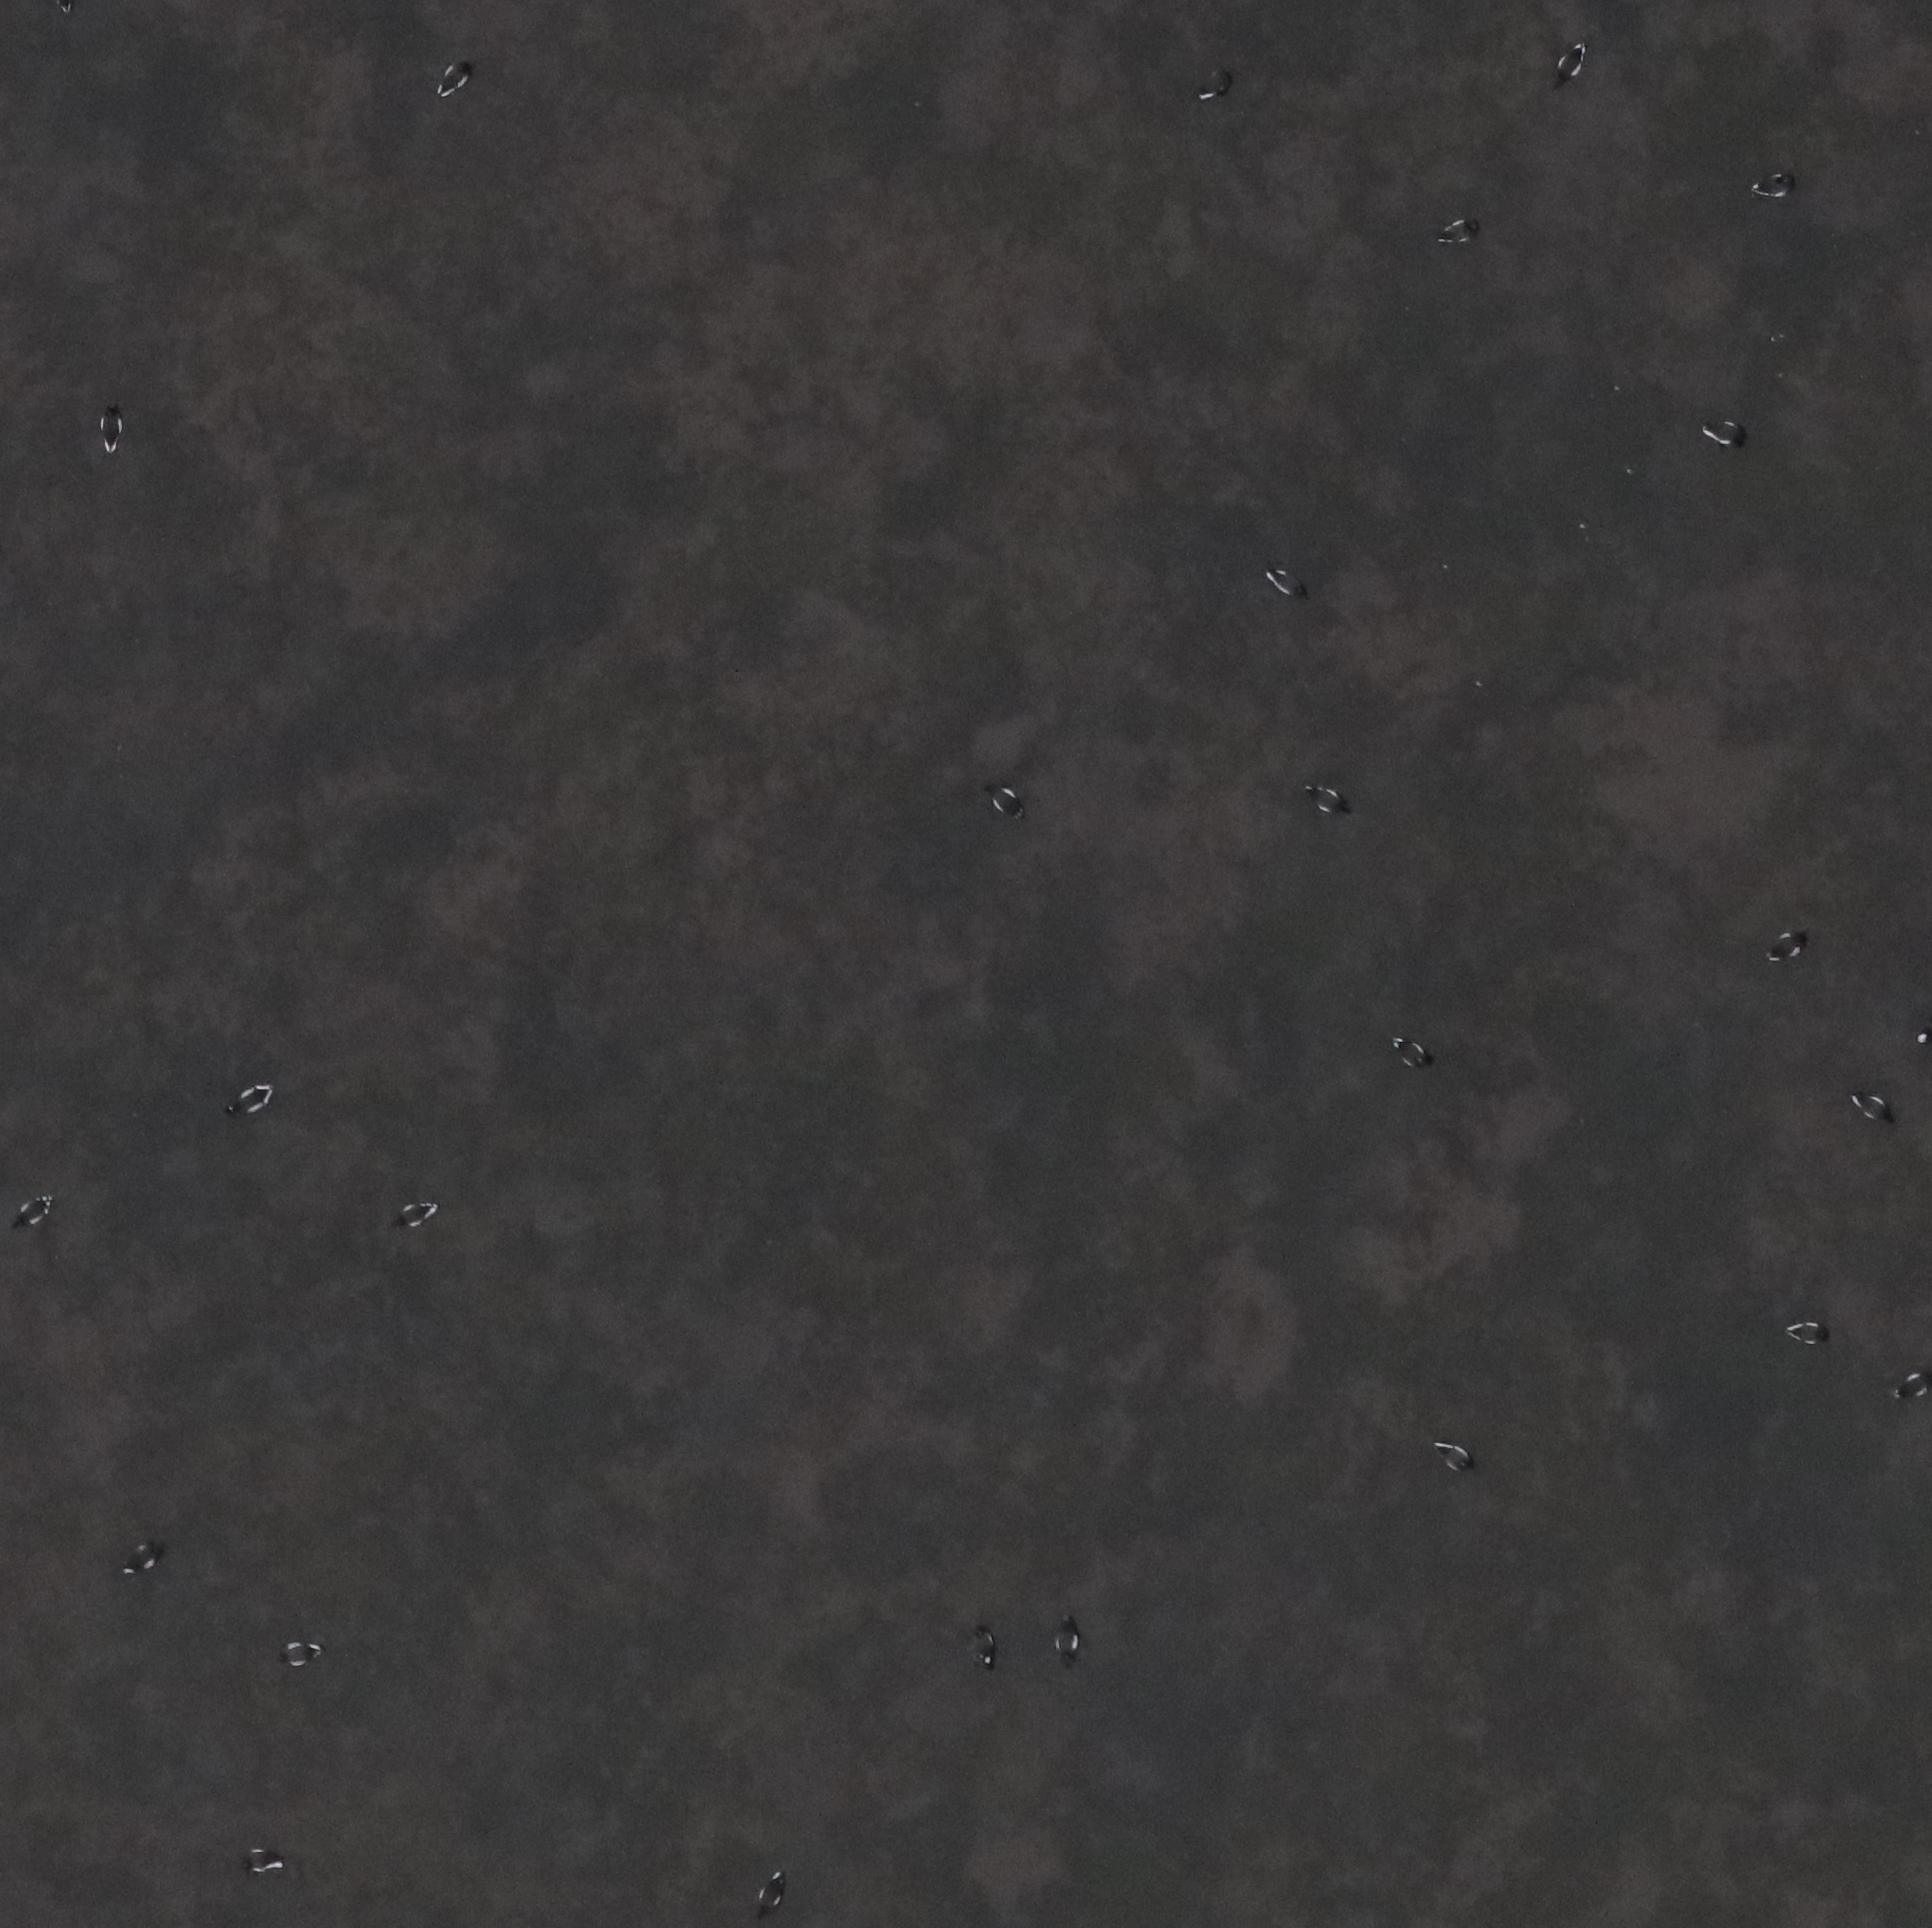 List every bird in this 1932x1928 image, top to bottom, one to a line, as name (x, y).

brant (1573, 64)
brant (453, 79)
brant (1212, 88)
brant (1775, 185)
brant (1459, 231)
brant (112, 429)
brant (1725, 432)
brant (1286, 580)
brant (1004, 801)
brant (1328, 801)
brant (1788, 945)
brant (1412, 1050)
brant (251, 1100)
brant (1873, 1106)
brant (32, 1211)
brant (415, 1215)
brant (1809, 1332)
brant (1919, 1385)
brant (1455, 1456)
brant (144, 1558)
brant (1066, 1642)
brant (988, 1647)
brant (300, 1654)
brant (263, 1861)
brant (771, 1894)